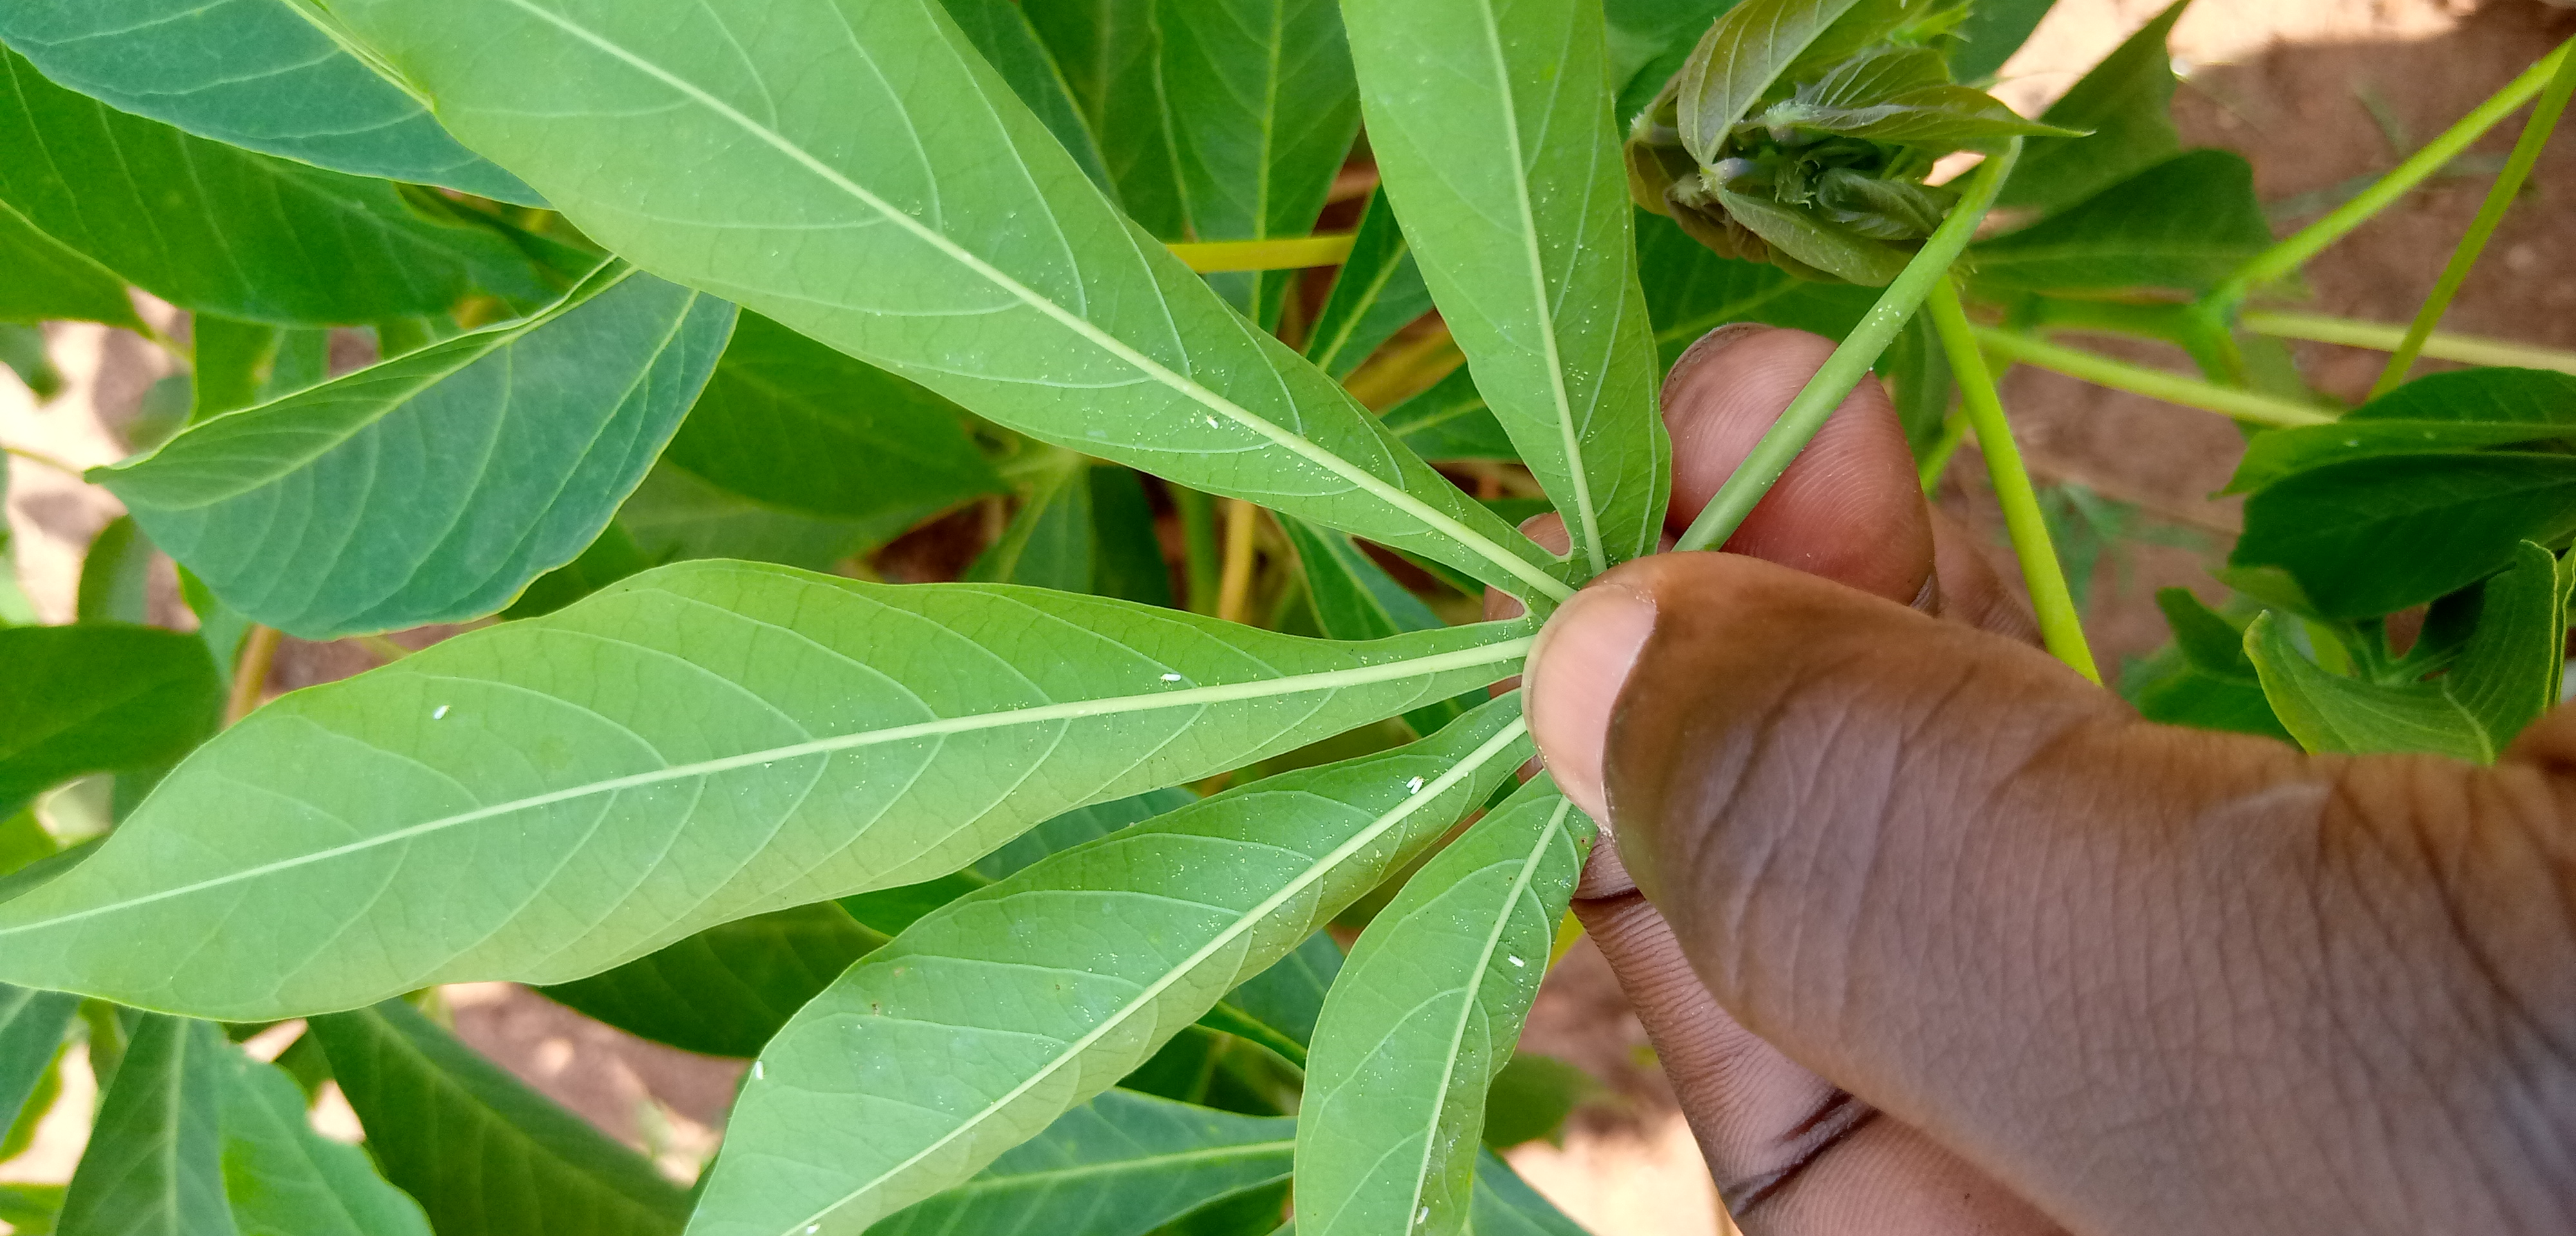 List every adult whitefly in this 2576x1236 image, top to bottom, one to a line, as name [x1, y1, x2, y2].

whitefly [1205, 413, 1220, 431]
whitefly [1159, 670, 1184, 687]
whitefly [433, 703, 449, 722]
whitefly [1405, 773, 1419, 789]
whitefly [1409, 776, 1425, 796]
whitefly [1506, 951, 1527, 969]
whitefly [755, 1058, 766, 1081]